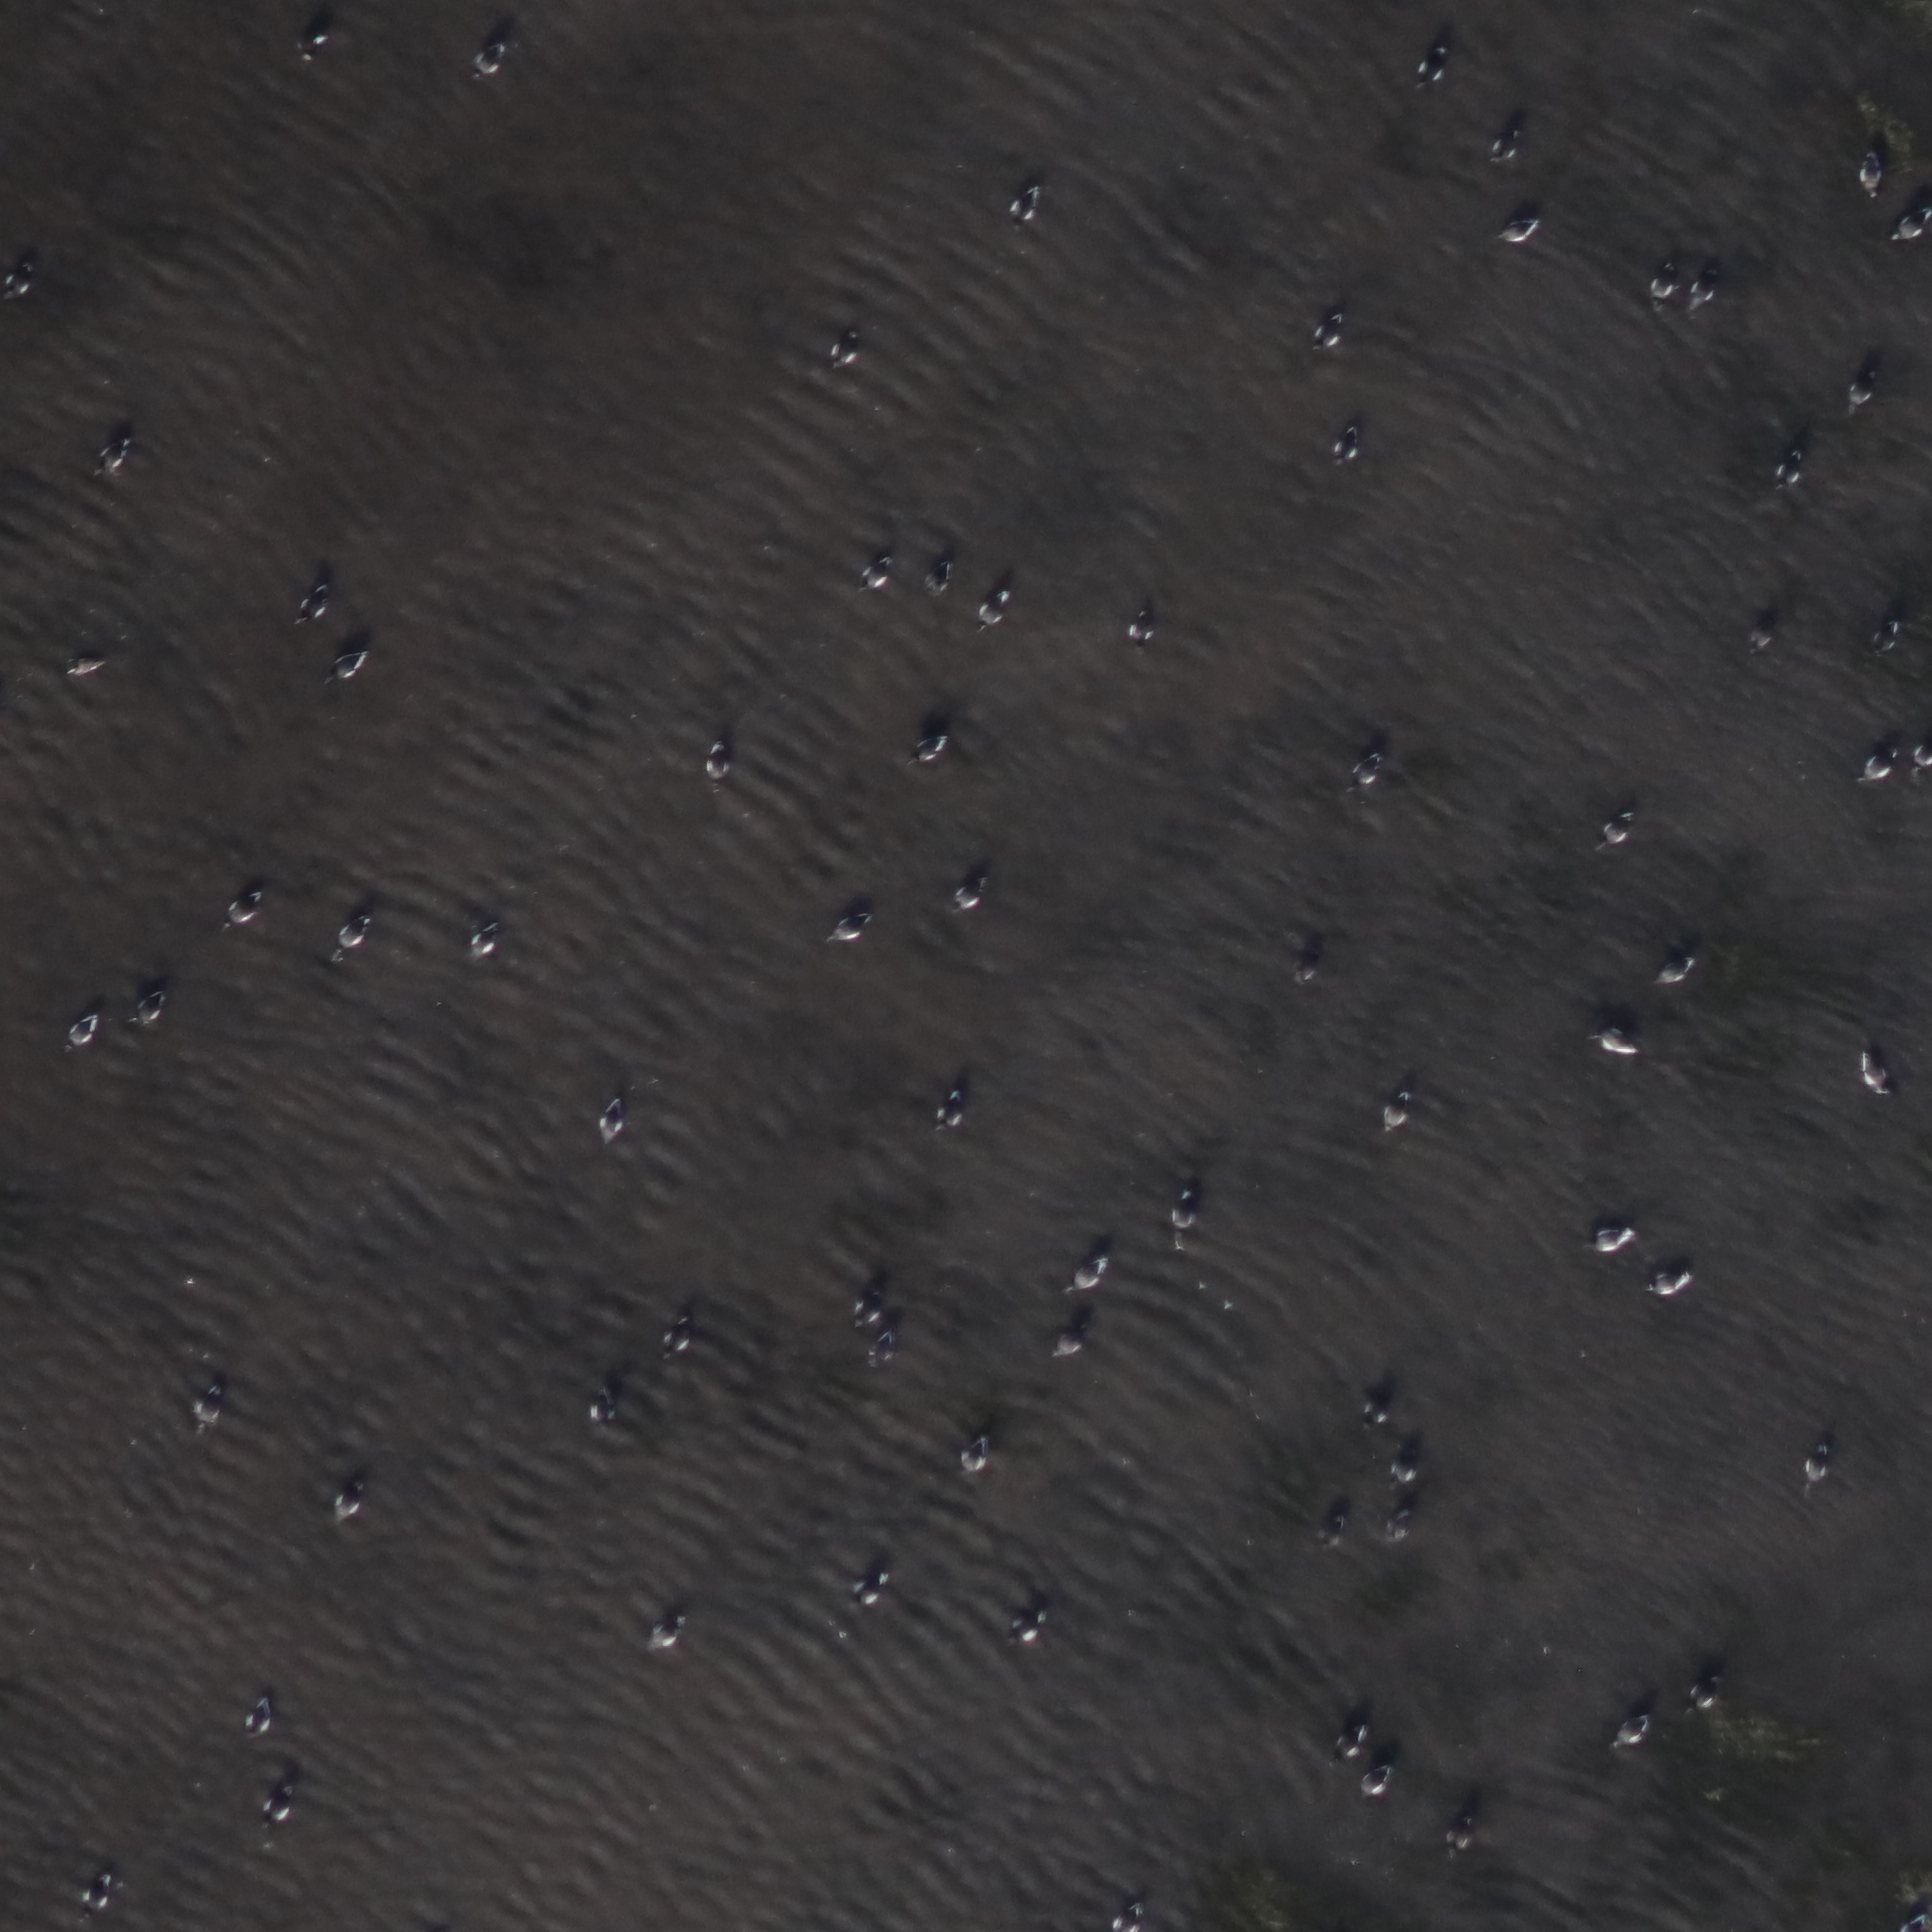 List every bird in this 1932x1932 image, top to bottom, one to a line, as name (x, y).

brant (309, 39)
brant (500, 55)
brant (1430, 73)
brant (1504, 148)
brant (1872, 174)
brant (1024, 206)
brant (1912, 221)
brant (1519, 230)
brant (15, 281)
brant (1664, 289)
brant (1699, 290)
brant (1327, 332)
brant (845, 353)
brant (1858, 393)
brant (1344, 448)
brant (109, 459)
brant (1788, 471)
brant (936, 573)
brant (874, 574)
brant (313, 603)
brant (993, 608)
brant (1141, 628)
brant (1885, 634)
brant (1752, 640)
brant (346, 662)
other bird (79, 664)
brant (928, 747)
brant (1925, 753)
brant (719, 764)
brant (1875, 764)
brant (1367, 770)
brant (1616, 829)
brant (968, 891)
brant (243, 907)
brant (847, 928)
brant (349, 934)
brant (482, 942)
brant (1673, 968)
brant (1303, 971)
brant (148, 1008)
brant (80, 1032)
brant (1617, 1043)
brant (1875, 1073)
brant (947, 1112)
brant (1395, 1112)
brant (611, 1119)
brant (1185, 1217)
brant (1611, 1240)
brant (1086, 1274)
brant (1668, 1281)
brant (858, 1306)
brant (1068, 1329)
brant (679, 1337)
brant (874, 1351)
brant (1371, 1404)
brant (600, 1406)
brant (205, 1410)
brant (975, 1455)
brant (1817, 1467)
brant (1400, 1468)
brant (356, 1507)
brant (1333, 1524)
brant (1397, 1533)
brant (870, 1588)
brant (1021, 1622)
brant (663, 1633)
brant (1704, 1694)
brant (259, 1718)
brant (1631, 1730)
brant (1353, 1740)
brant (1378, 1780)
brant (274, 1808)
brant (1462, 1835)
brant (100, 1892)
brant (1128, 1925)
brant (1912, 1931)